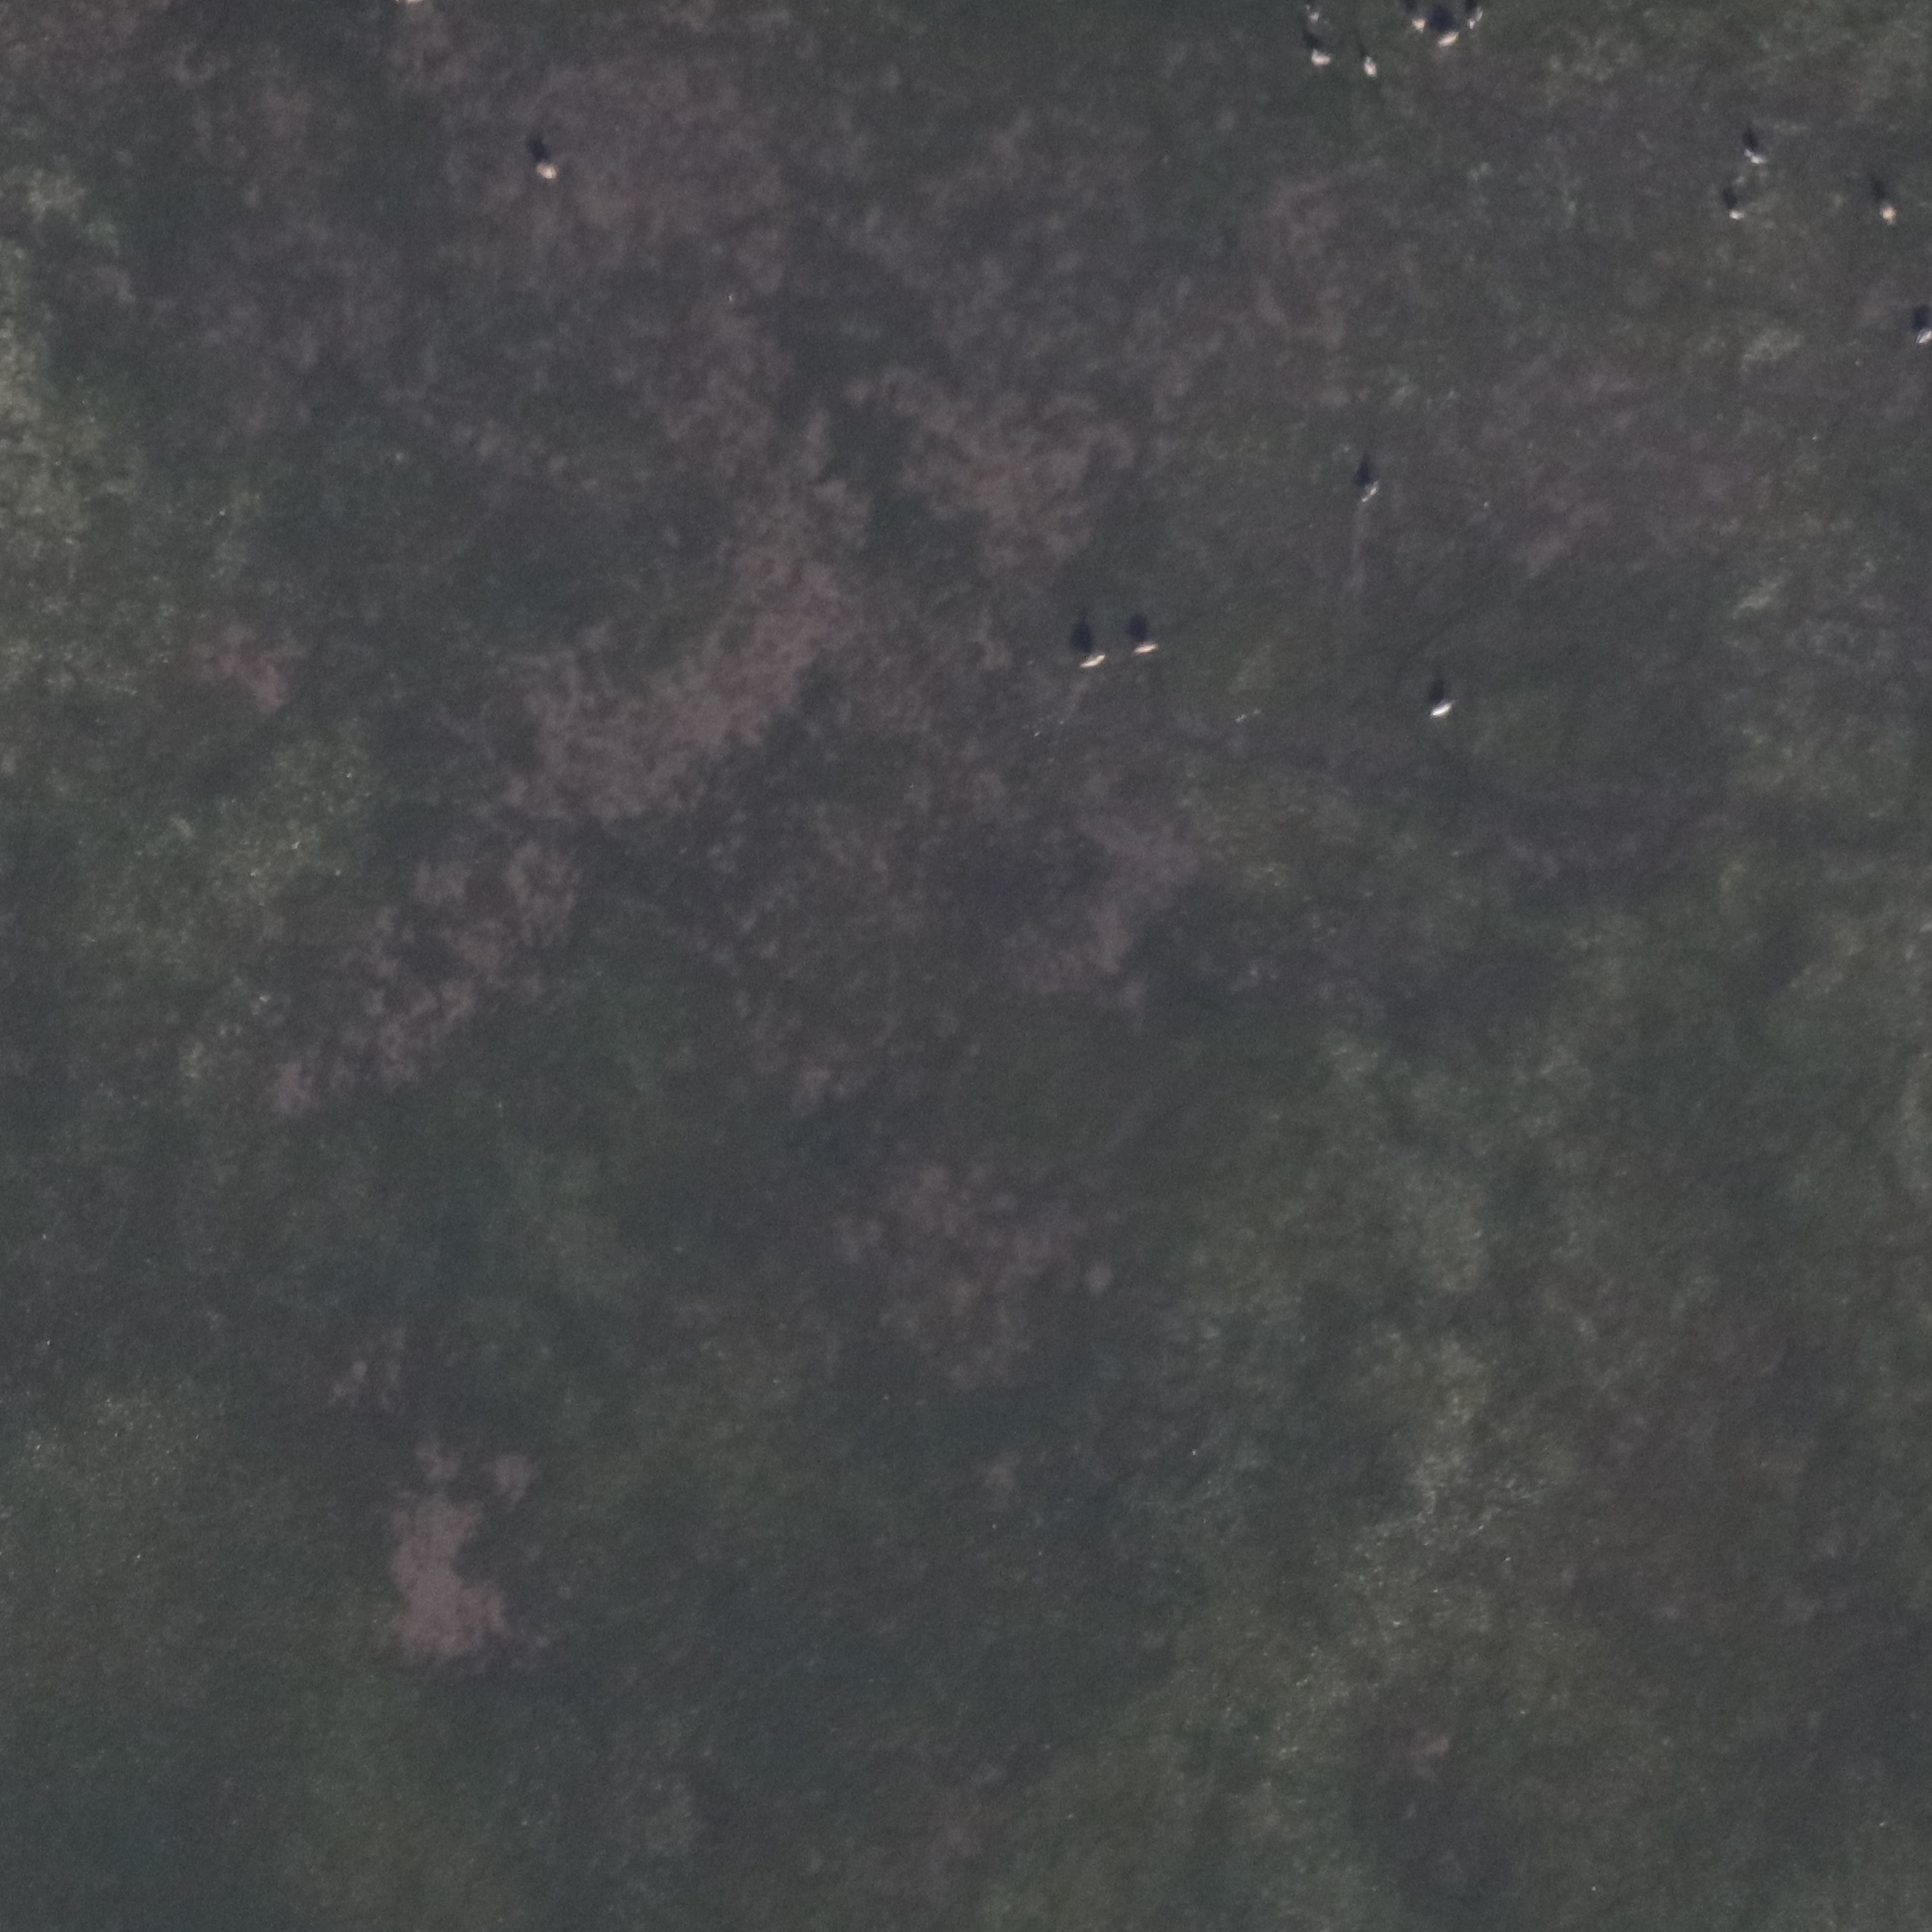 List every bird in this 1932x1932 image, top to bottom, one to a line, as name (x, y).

Canada goose (1423, 19)
brant (1474, 19)
Canada goose (1450, 38)
Canada goose (1323, 56)
Canada goose (1372, 70)
brant (1758, 153)
Canada goose (551, 169)
Canada goose (1889, 209)
brant (1734, 212)
brant (1926, 337)
brant (1373, 492)
Canada goose (1145, 645)
Canada goose (1092, 658)
brant (1441, 708)